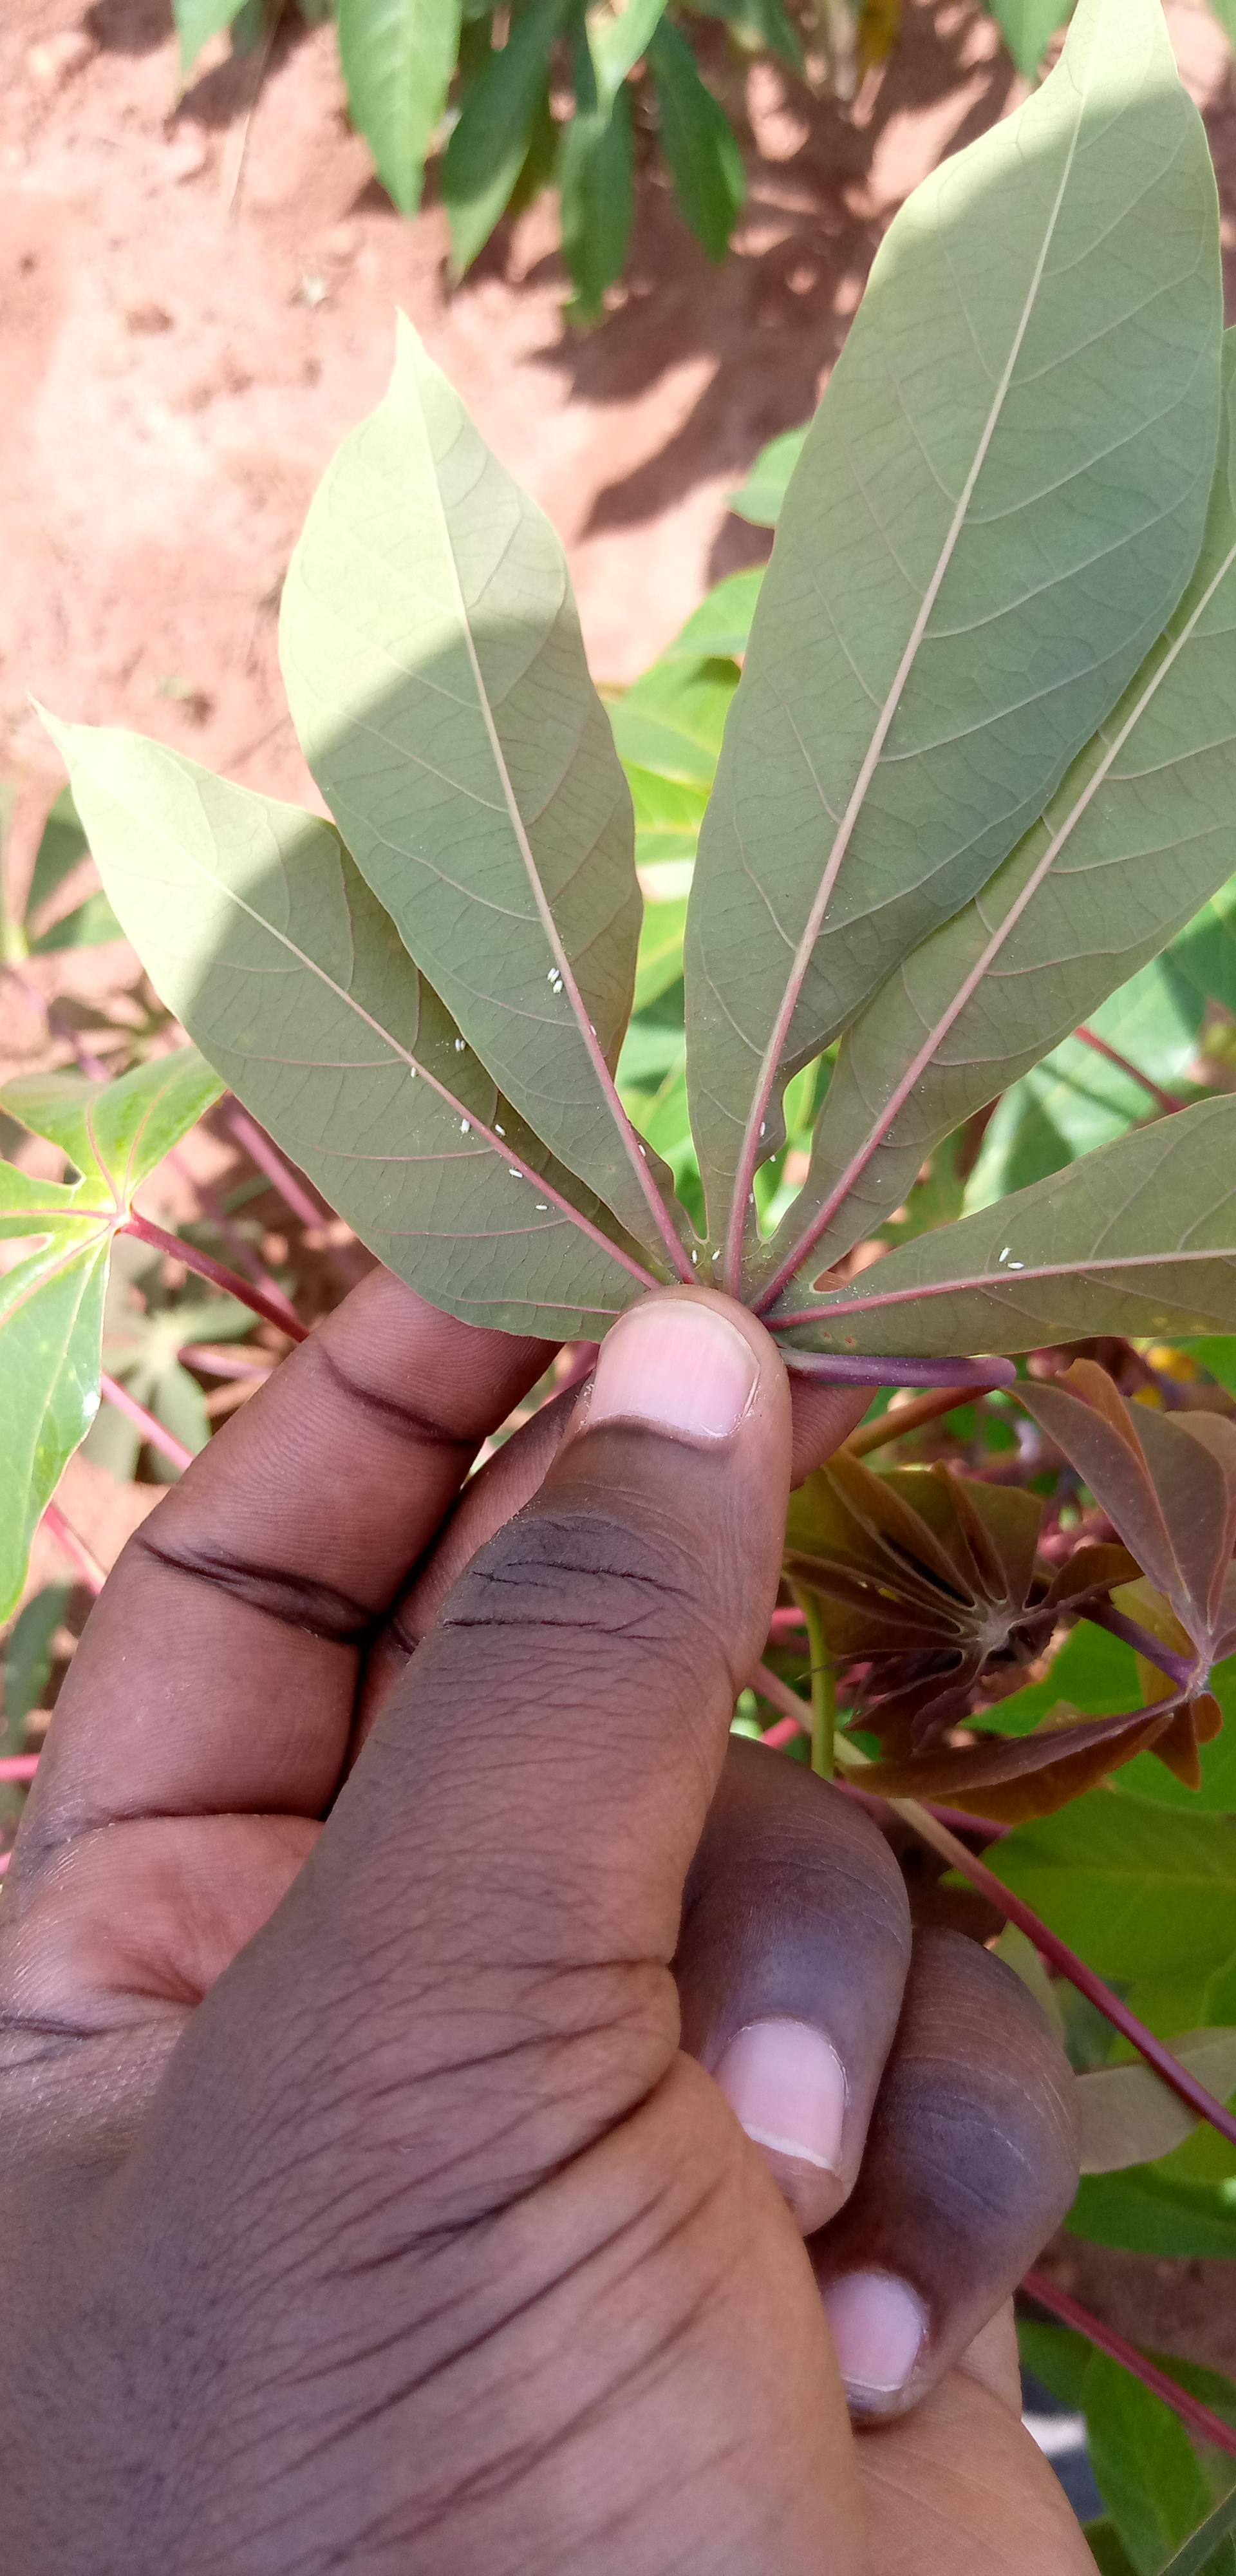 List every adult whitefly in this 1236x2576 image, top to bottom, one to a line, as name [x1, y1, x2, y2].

whitefly [543, 963, 566, 983]
whitefly [545, 965, 562, 983]
whitefly [547, 977, 568, 998]
whitefly [585, 1019, 600, 1038]
whitefly [449, 1034, 467, 1057]
whitefly [453, 1036, 469, 1056]
whitefly [401, 1059, 434, 1090]
whitefly [456, 1114, 474, 1139]
whitefly [752, 1118, 774, 1142]
whitefly [489, 1121, 510, 1144]
whitefly [632, 1139, 649, 1160]
whitefly [505, 1162, 525, 1186]
whitefly [745, 1188, 757, 1207]
whitefly [536, 1198, 552, 1217]
whitefly [993, 1242, 1013, 1267]
whitefly [687, 1247, 700, 1266]
whitefly [708, 1247, 723, 1263]
whitefly [1007, 1258, 1031, 1275]